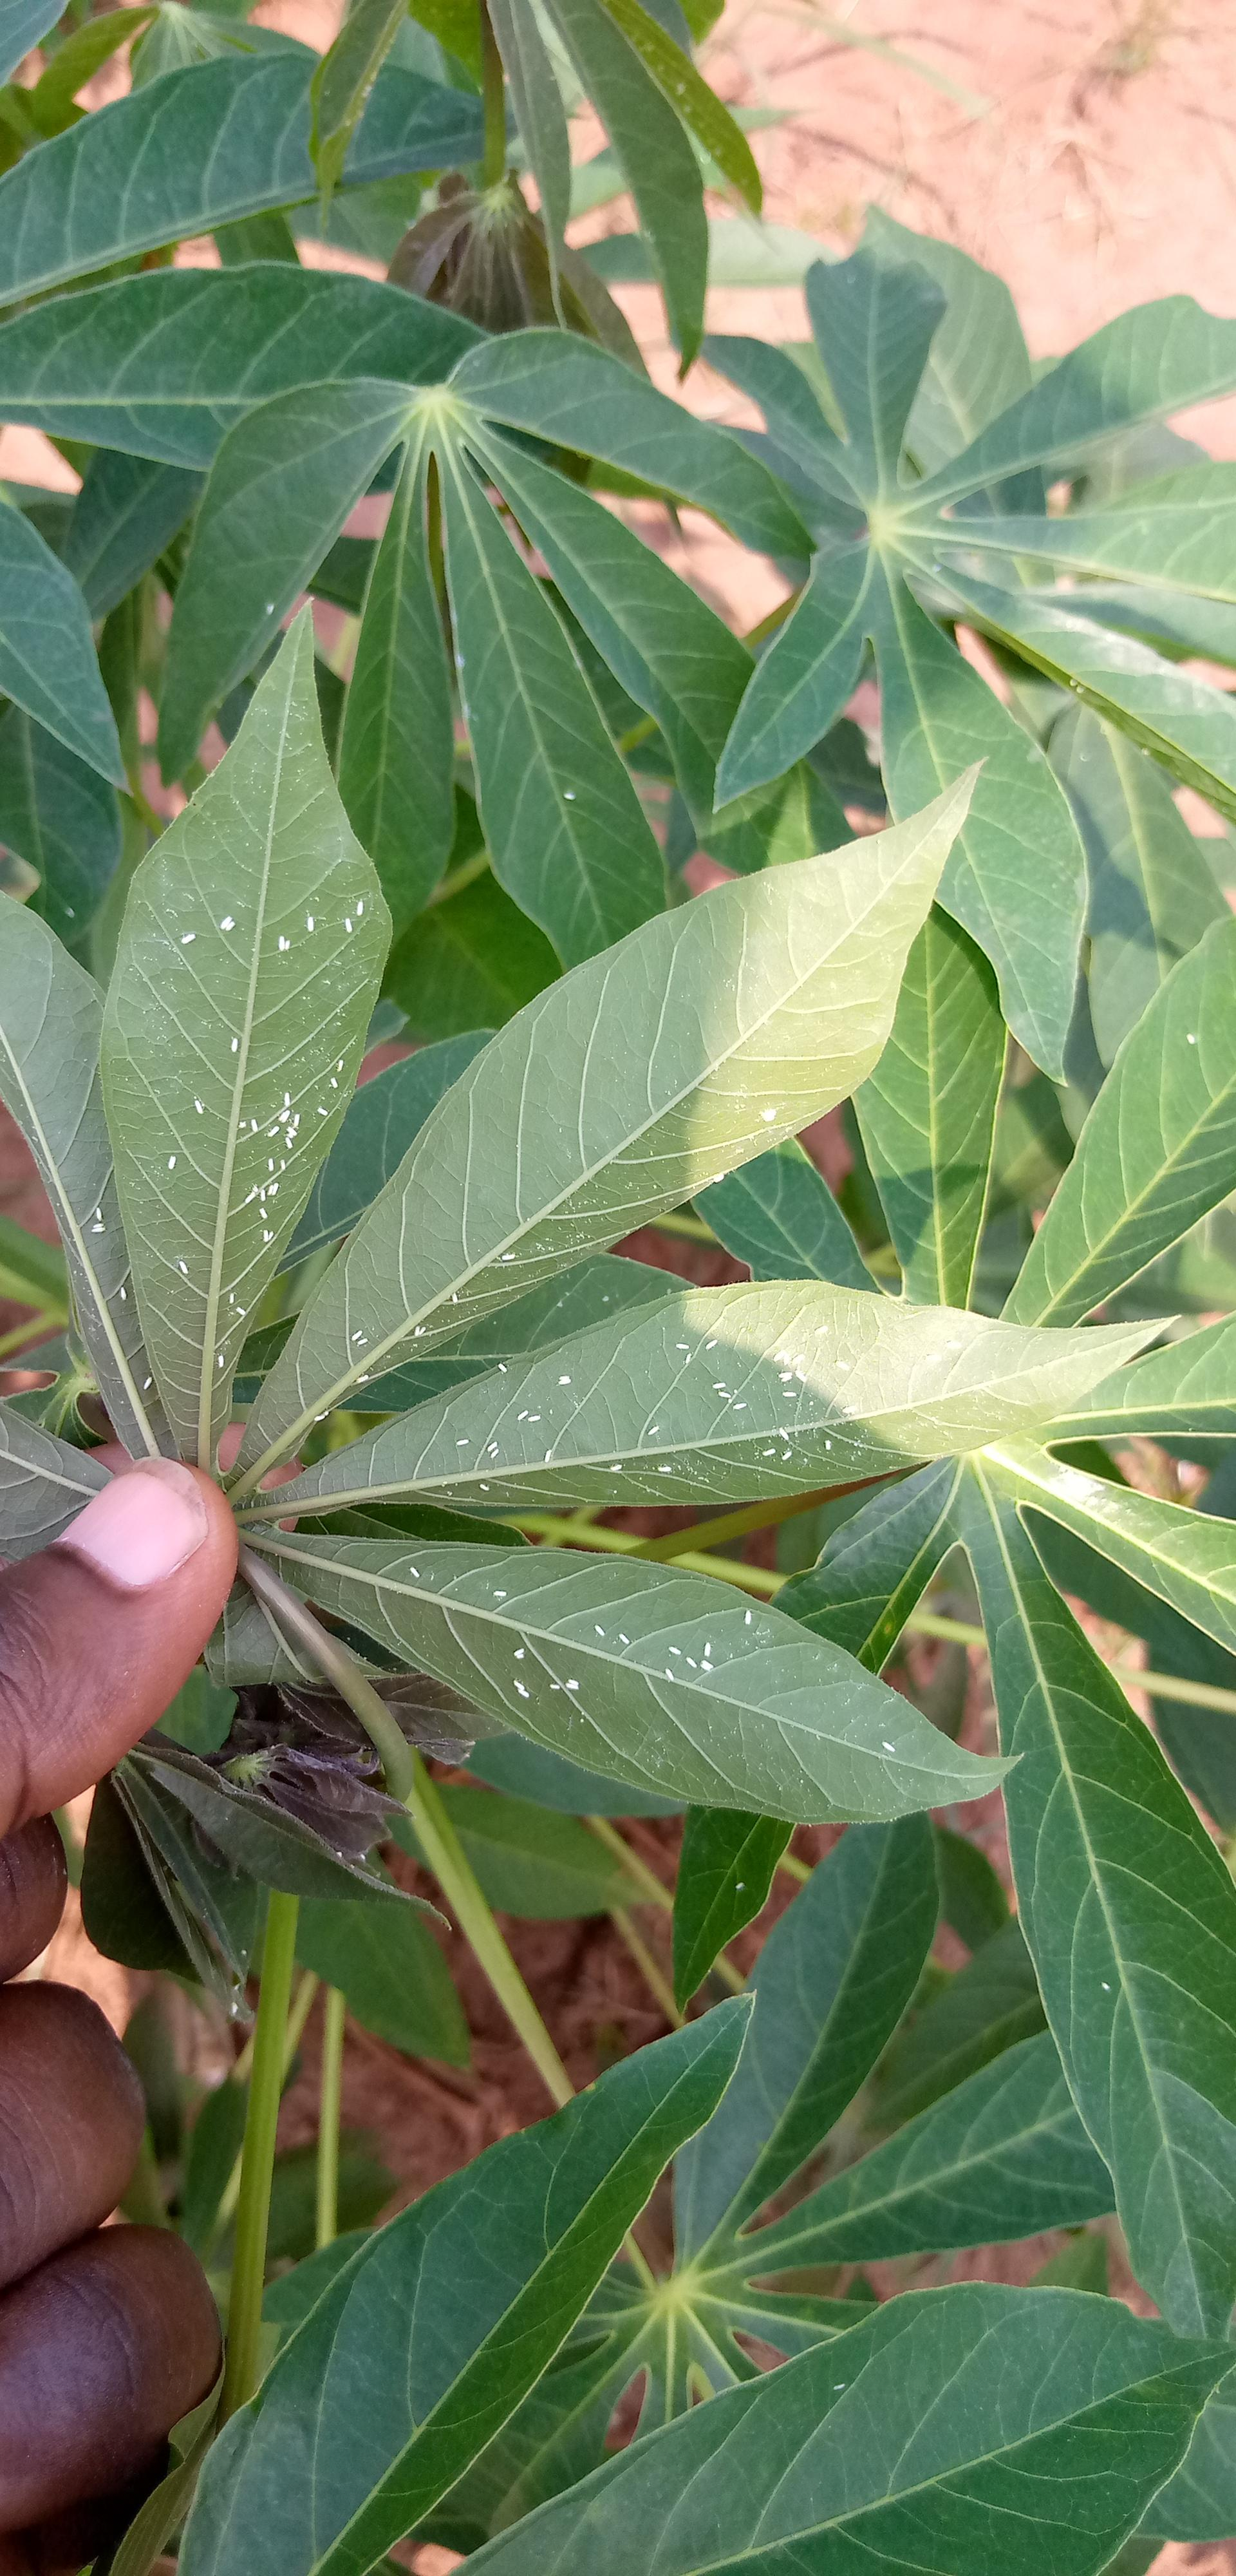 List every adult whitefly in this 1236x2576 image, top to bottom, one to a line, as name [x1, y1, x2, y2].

whitefly [265, 601, 276, 617]
whitefly [560, 790, 577, 803]
whitefly [356, 900, 364, 918]
whitefly [220, 915, 233, 931]
whitefly [305, 915, 317, 934]
whitefly [344, 916, 354, 934]
whitefly [225, 920, 236, 933]
whitefly [178, 932, 198, 946]
whitefly [278, 934, 285, 953]
whitefly [285, 939, 292, 951]
whitefly [1184, 1032, 1199, 1046]
whitefly [229, 1034, 240, 1055]
whitefly [335, 1058, 345, 1073]
whitefly [328, 1075, 341, 1091]
whitefly [283, 1090, 292, 1106]
whitefly [192, 1099, 205, 1118]
whitefly [316, 1107, 330, 1116]
whitefly [278, 1108, 291, 1124]
whitefly [758, 1108, 780, 1126]
whitefly [293, 1112, 299, 1127]
whitefly [250, 1117, 259, 1133]
whitefly [238, 1119, 247, 1129]
whitefly [267, 1125, 281, 1138]
whitefly [286, 1126, 298, 1137]
whitefly [285, 1137, 294, 1150]
whitefly [167, 1152, 179, 1173]
whitefly [267, 1158, 276, 1171]
whitefly [279, 1158, 287, 1171]
whitefly [711, 1171, 726, 1185]
whitefly [272, 1182, 279, 1195]
whitefly [251, 1184, 259, 1193]
whitefly [268, 1184, 274, 1196]
whitefly [260, 1188, 267, 1202]
whitefly [244, 1191, 256, 1204]
whitefly [257, 1204, 270, 1221]
whitefly [93, 1205, 104, 1222]
whitefly [91, 1222, 107, 1228]
whitefly [89, 1227, 106, 1234]
whitefly [263, 1228, 268, 1242]
whitefly [268, 1231, 274, 1240]
whitefly [501, 1253, 516, 1261]
whitefly [175, 1257, 192, 1277]
whitefly [117, 1285, 129, 1302]
whitefly [227, 1291, 237, 1306]
whitefly [451, 1293, 460, 1304]
whitefly [234, 1305, 248, 1318]
whitefly [414, 1324, 420, 1338]
whitefly [812, 1324, 830, 1336]
whitefly [420, 1325, 427, 1336]
whitefly [351, 1329, 364, 1342]
whitefly [358, 1337, 369, 1347]
whitefly [704, 1337, 718, 1352]
whitefly [673, 1341, 691, 1351]
whitefly [773, 1349, 785, 1364]
whitefly [683, 1352, 693, 1365]
whitefly [783, 1352, 790, 1367]
whitefly [792, 1352, 806, 1365]
whitefly [216, 1354, 226, 1371]
whitefly [833, 1356, 852, 1373]
whitefly [496, 1360, 508, 1374]
whitefly [794, 1368, 809, 1384]
whitefly [776, 1370, 795, 1378]
whitefly [356, 1373, 370, 1384]
whitefly [142, 1374, 154, 1392]
whitefly [557, 1374, 571, 1380]
whitefly [780, 1374, 794, 1383]
whitefly [556, 1379, 574, 1386]
whitefly [709, 1381, 727, 1391]
whitefly [715, 1390, 731, 1399]
whitefly [780, 1390, 799, 1399]
whitefly [730, 1400, 748, 1411]
whitefly [839, 1404, 859, 1414]
whitefly [517, 1408, 529, 1423]
whitefly [323, 1410, 330, 1416]
whitefly [527, 1414, 543, 1424]
whitefly [314, 1415, 325, 1422]
whitefly [646, 1425, 661, 1439]
whitefly [778, 1426, 791, 1441]
whitefly [454, 1437, 471, 1446]
whitefly [821, 1437, 833, 1453]
whitefly [486, 1441, 499, 1455]
whitefly [761, 1446, 778, 1458]
whitefly [490, 1447, 500, 1463]
whitefly [541, 1448, 556, 1464]
whitefly [781, 1448, 793, 1463]
whitefly [654, 1464, 672, 1475]
whitefly [608, 1464, 624, 1474]
whitefly [477, 1482, 491, 1493]
whitefly [408, 1565, 422, 1580]
whitefly [491, 1587, 509, 1599]
whitefly [742, 1607, 753, 1625]
whitefly [592, 1623, 606, 1638]
whitefly [617, 1631, 632, 1646]
whitefly [702, 1640, 711, 1657]
whitefly [666, 1643, 682, 1657]
whitefly [513, 1647, 526, 1656]
whitefly [684, 1656, 698, 1670]
whitefly [697, 1656, 715, 1674]
whitefly [663, 1666, 678, 1683]
whitefly [566, 1677, 581, 1685]
whitefly [512, 1678, 527, 1689]
whitefly [548, 1681, 561, 1692]
whitefly [563, 1683, 580, 1692]
whitefly [516, 1687, 530, 1699]
whitefly [880, 1736, 897, 1755]
whitefly [335, 1850, 343, 1861]
whitefly [359, 1853, 368, 1861]
whitefly [733, 1879, 748, 1892]
whitefly [1098, 1979, 1111, 1992]
whitefly [230, 2000, 240, 2016]
whitefly [831, 2381, 847, 2392]